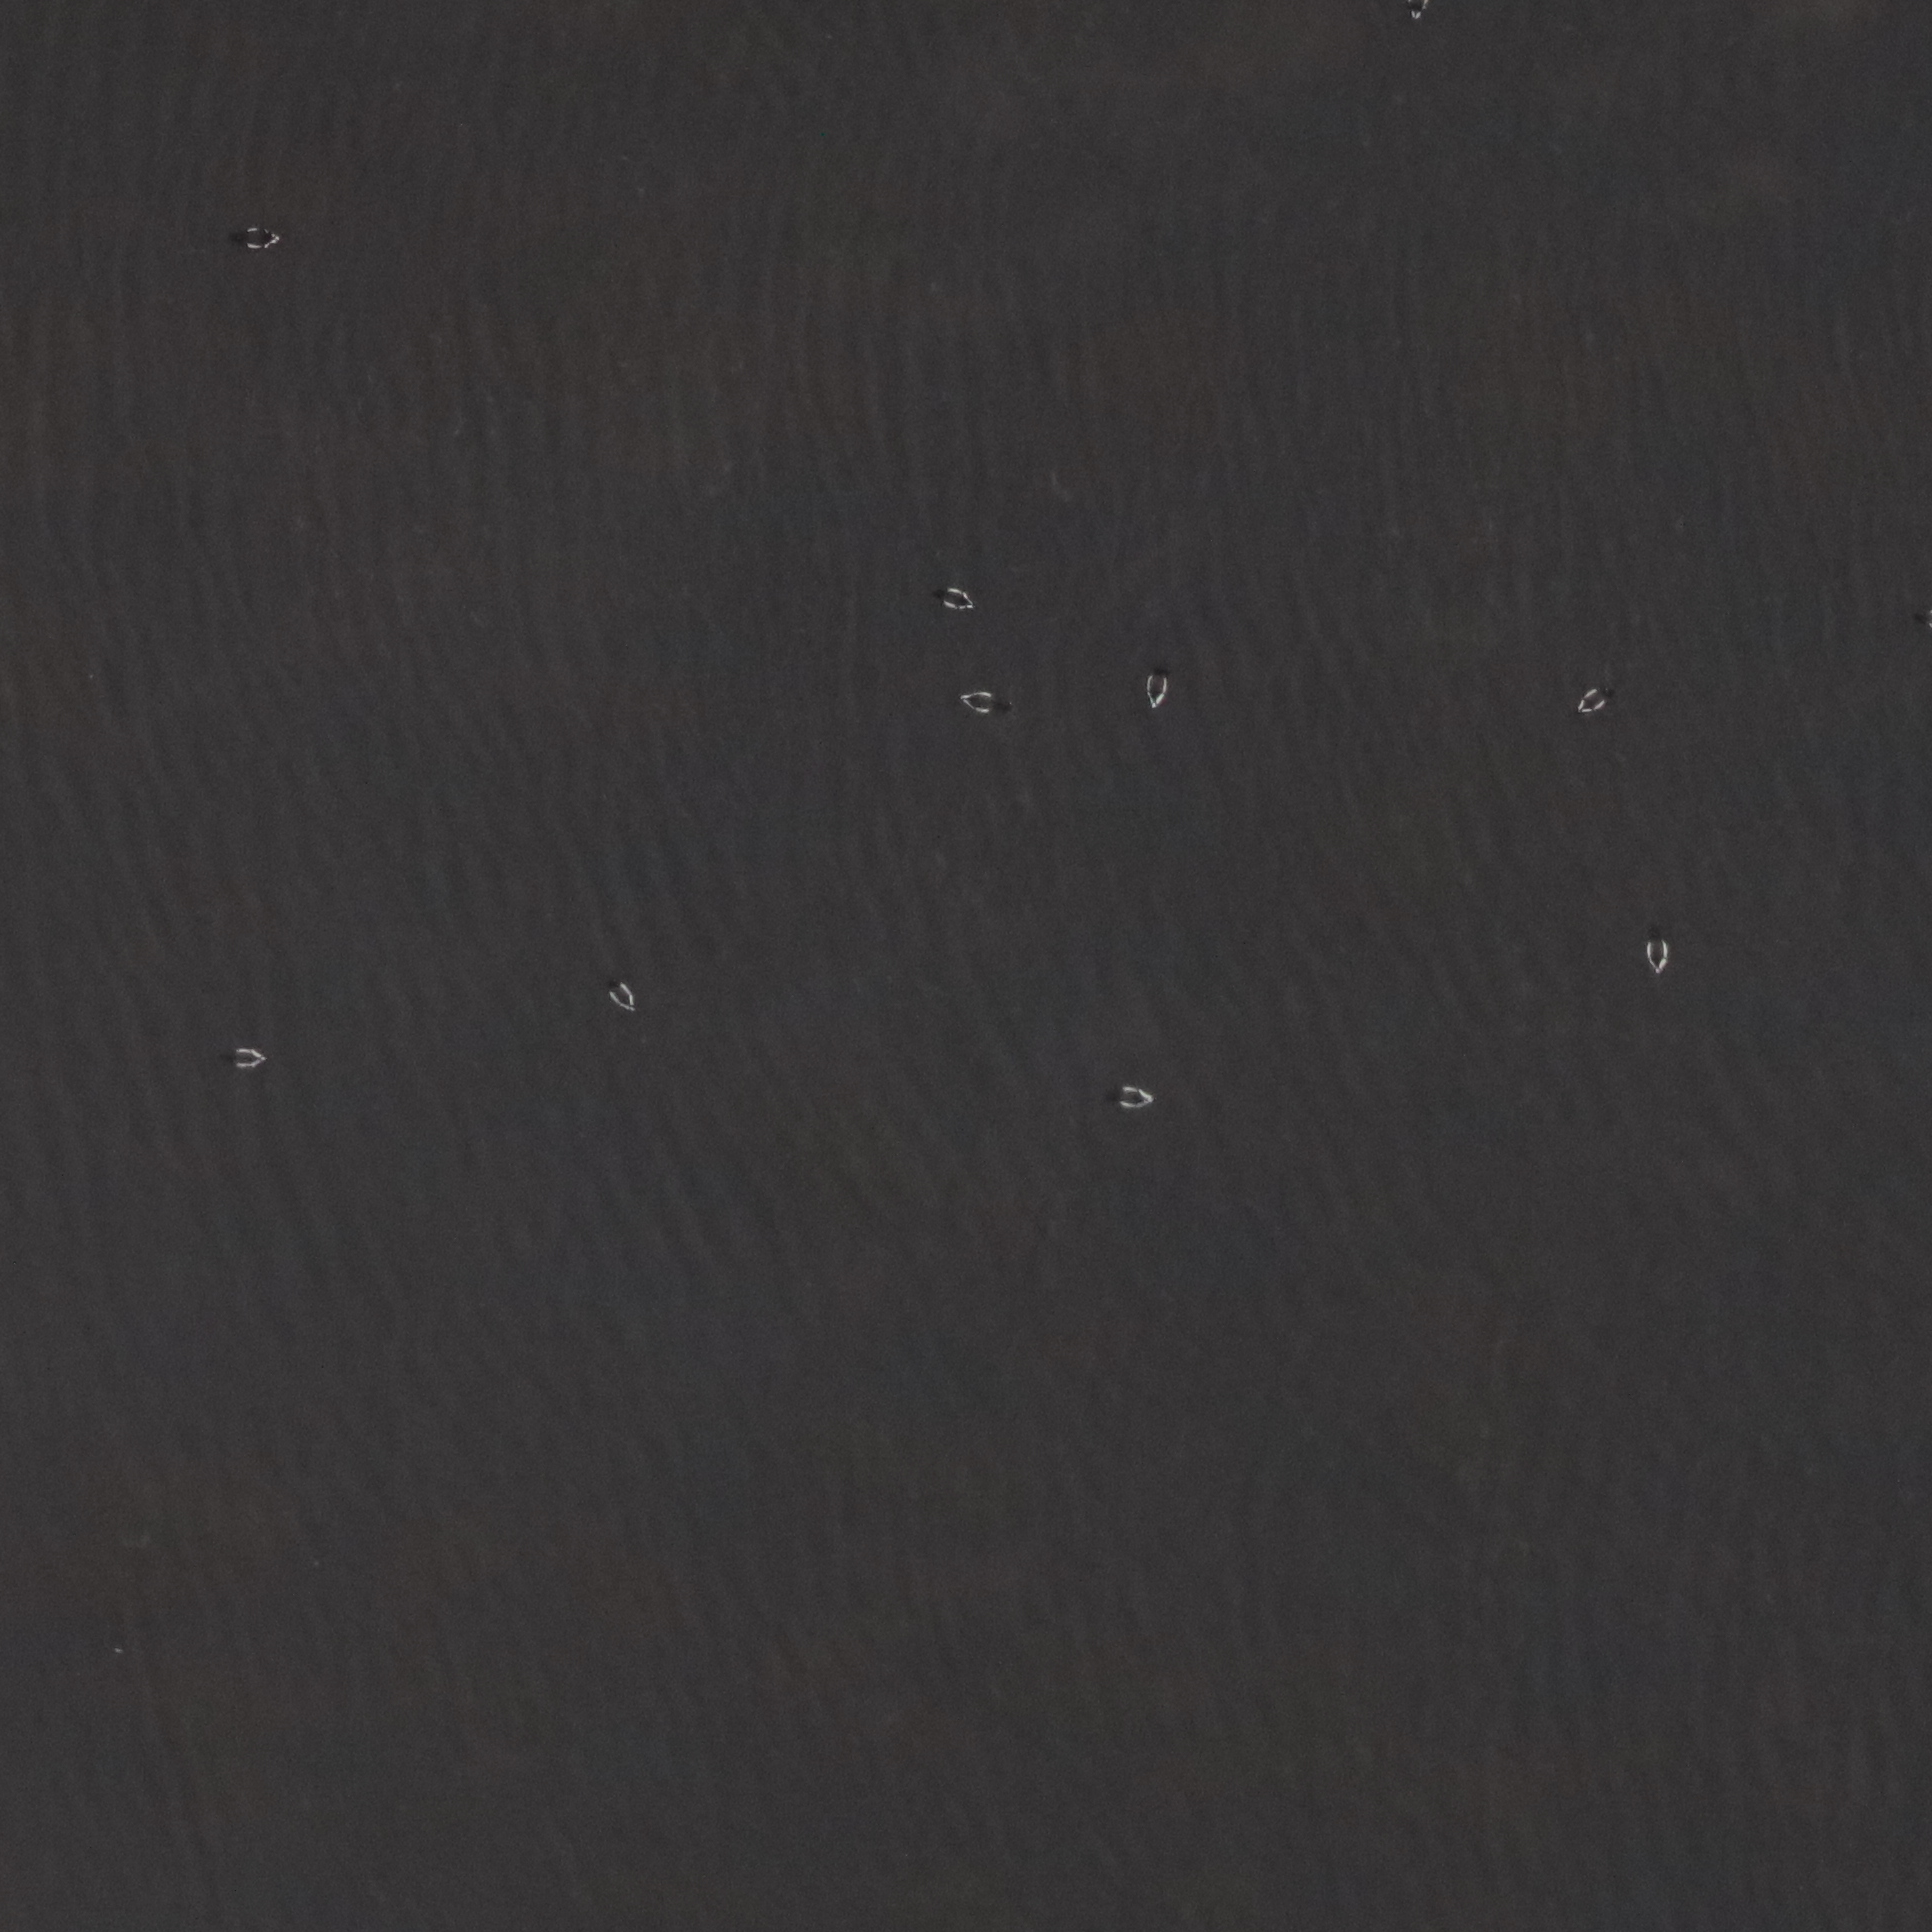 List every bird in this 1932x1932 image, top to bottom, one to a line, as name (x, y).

brant (1415, 4)
brant (258, 240)
brant (953, 598)
brant (1158, 689)
brant (1596, 700)
brant (983, 703)
brant (1659, 953)
brant (621, 993)
brant (243, 1056)
brant (1131, 1097)